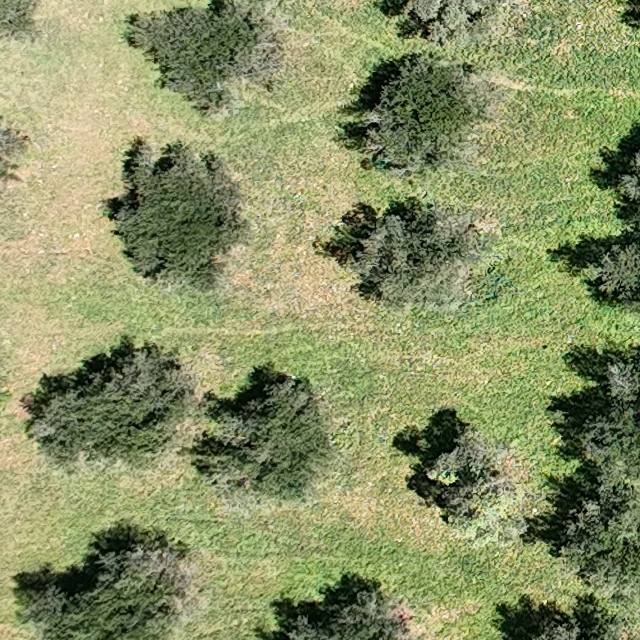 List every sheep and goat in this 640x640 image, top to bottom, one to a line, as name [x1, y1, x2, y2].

None